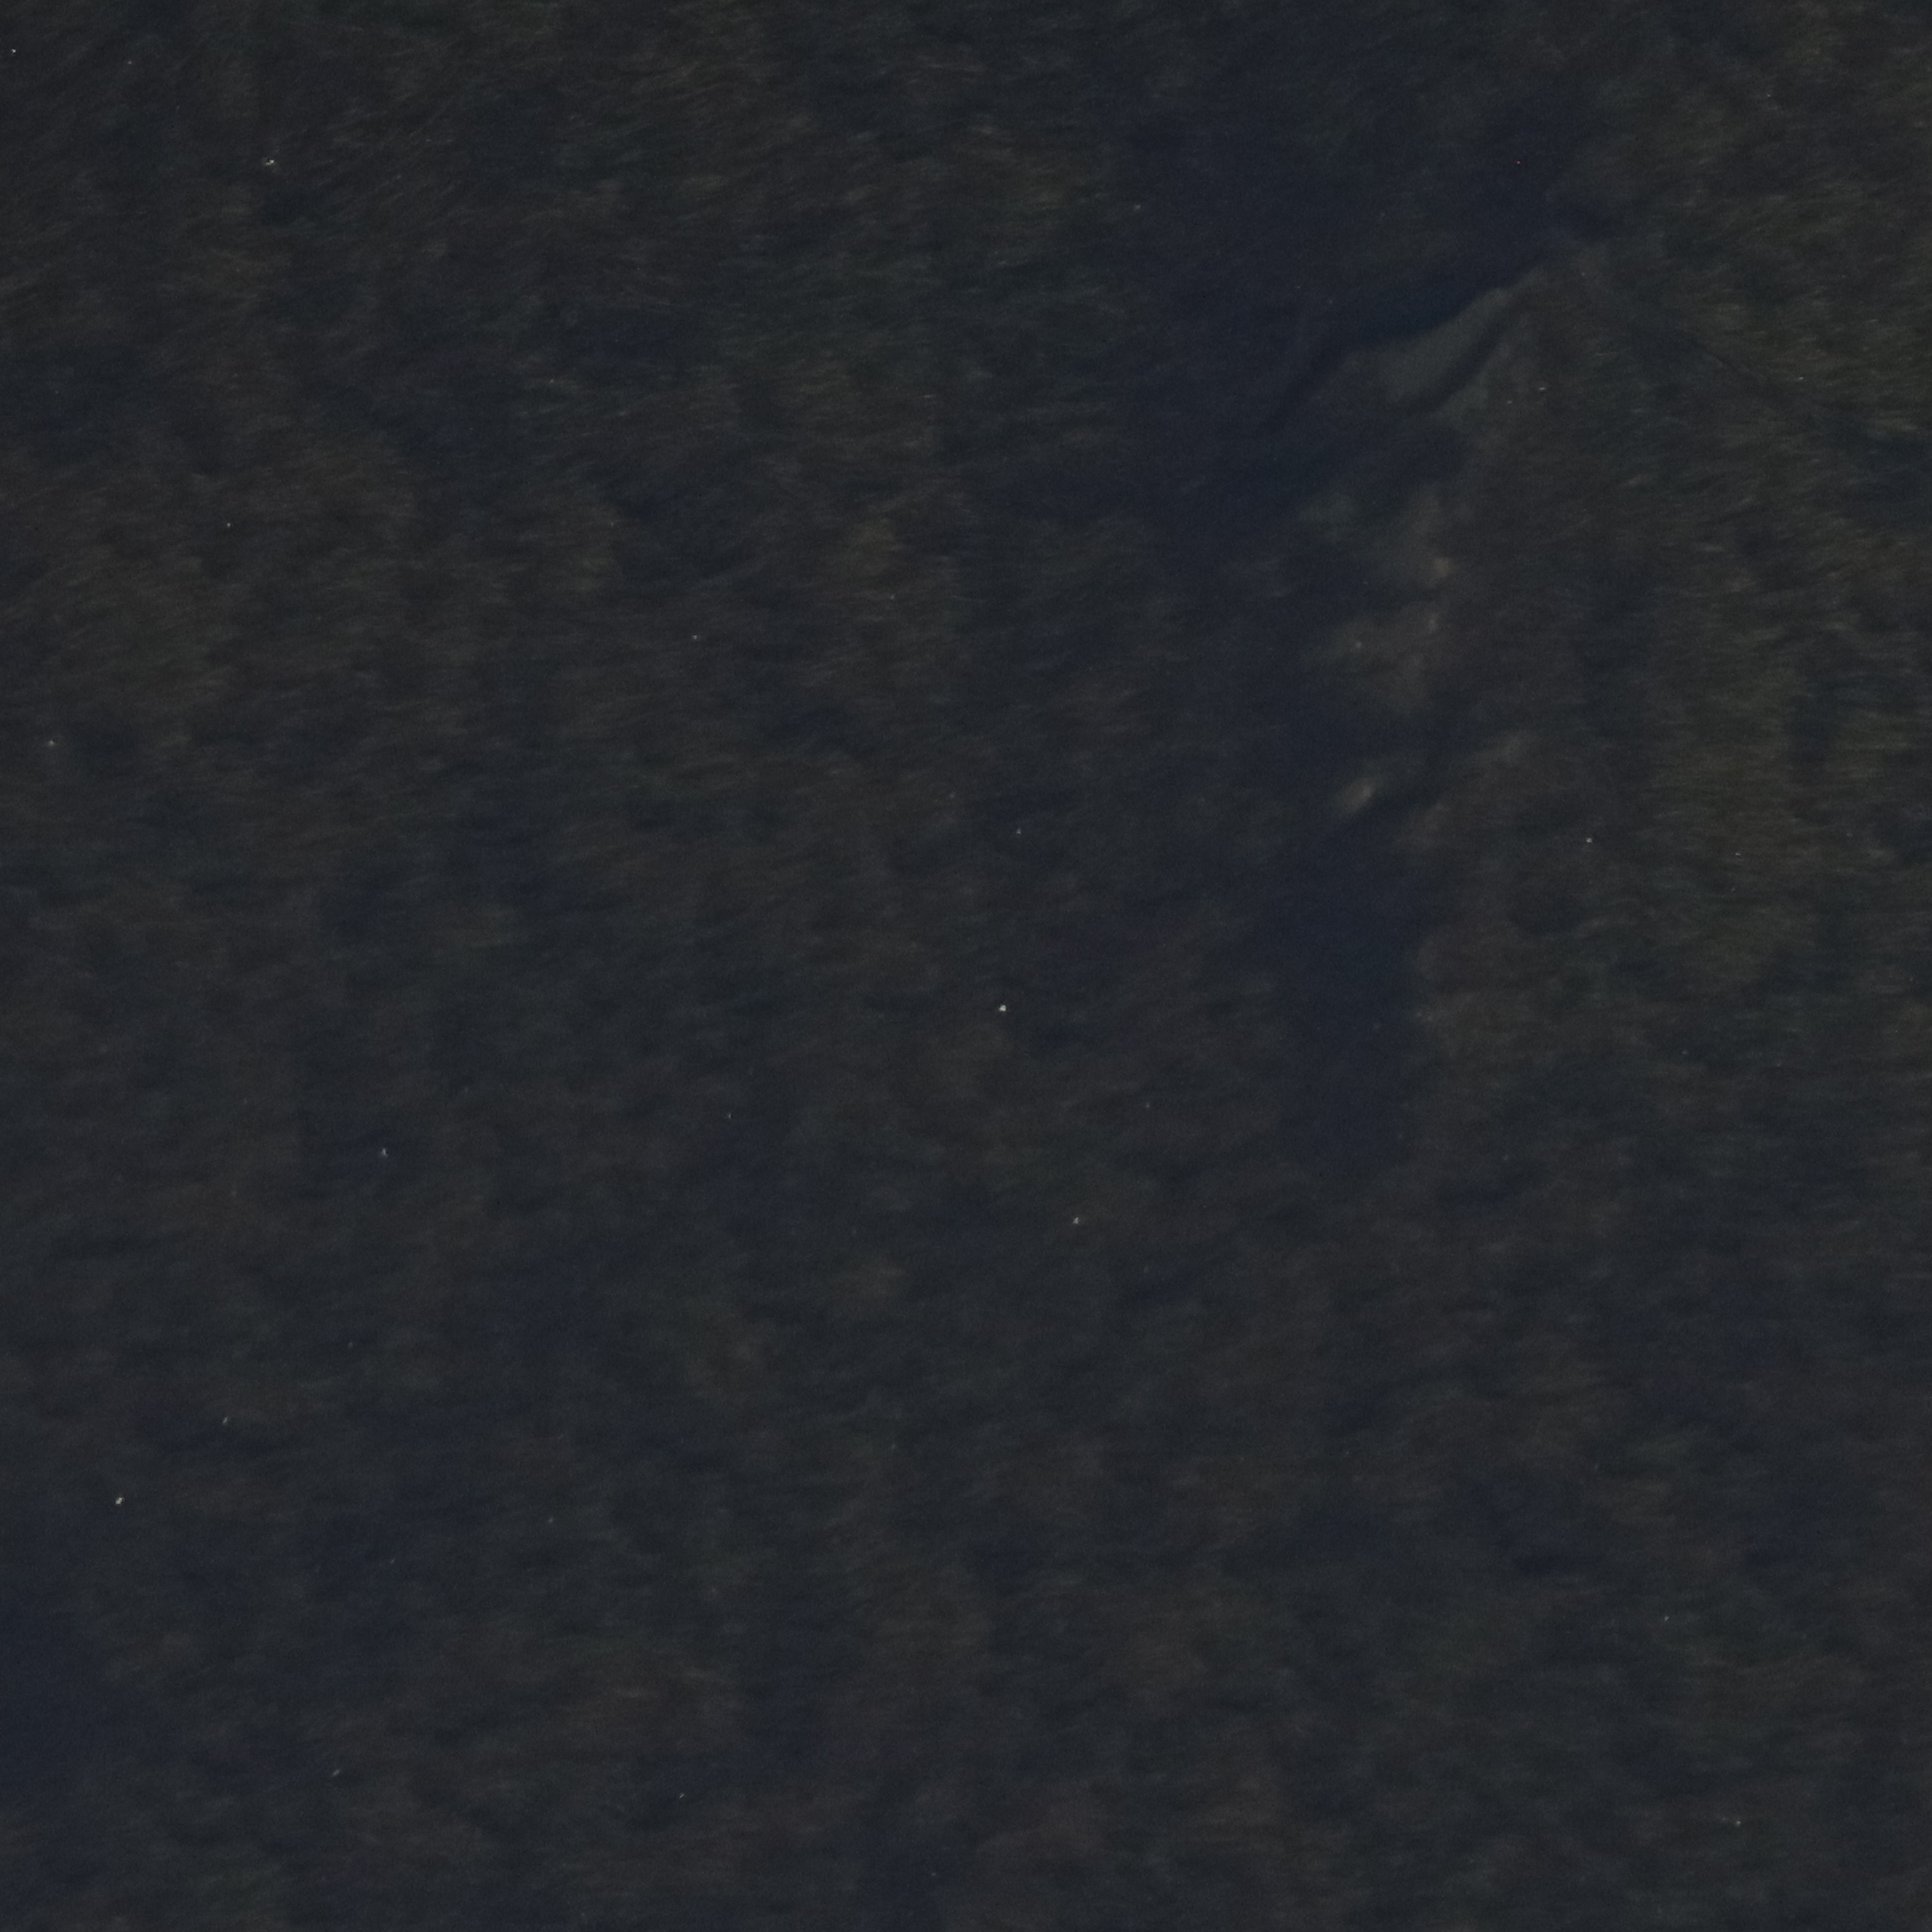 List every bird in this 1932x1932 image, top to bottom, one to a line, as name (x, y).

None